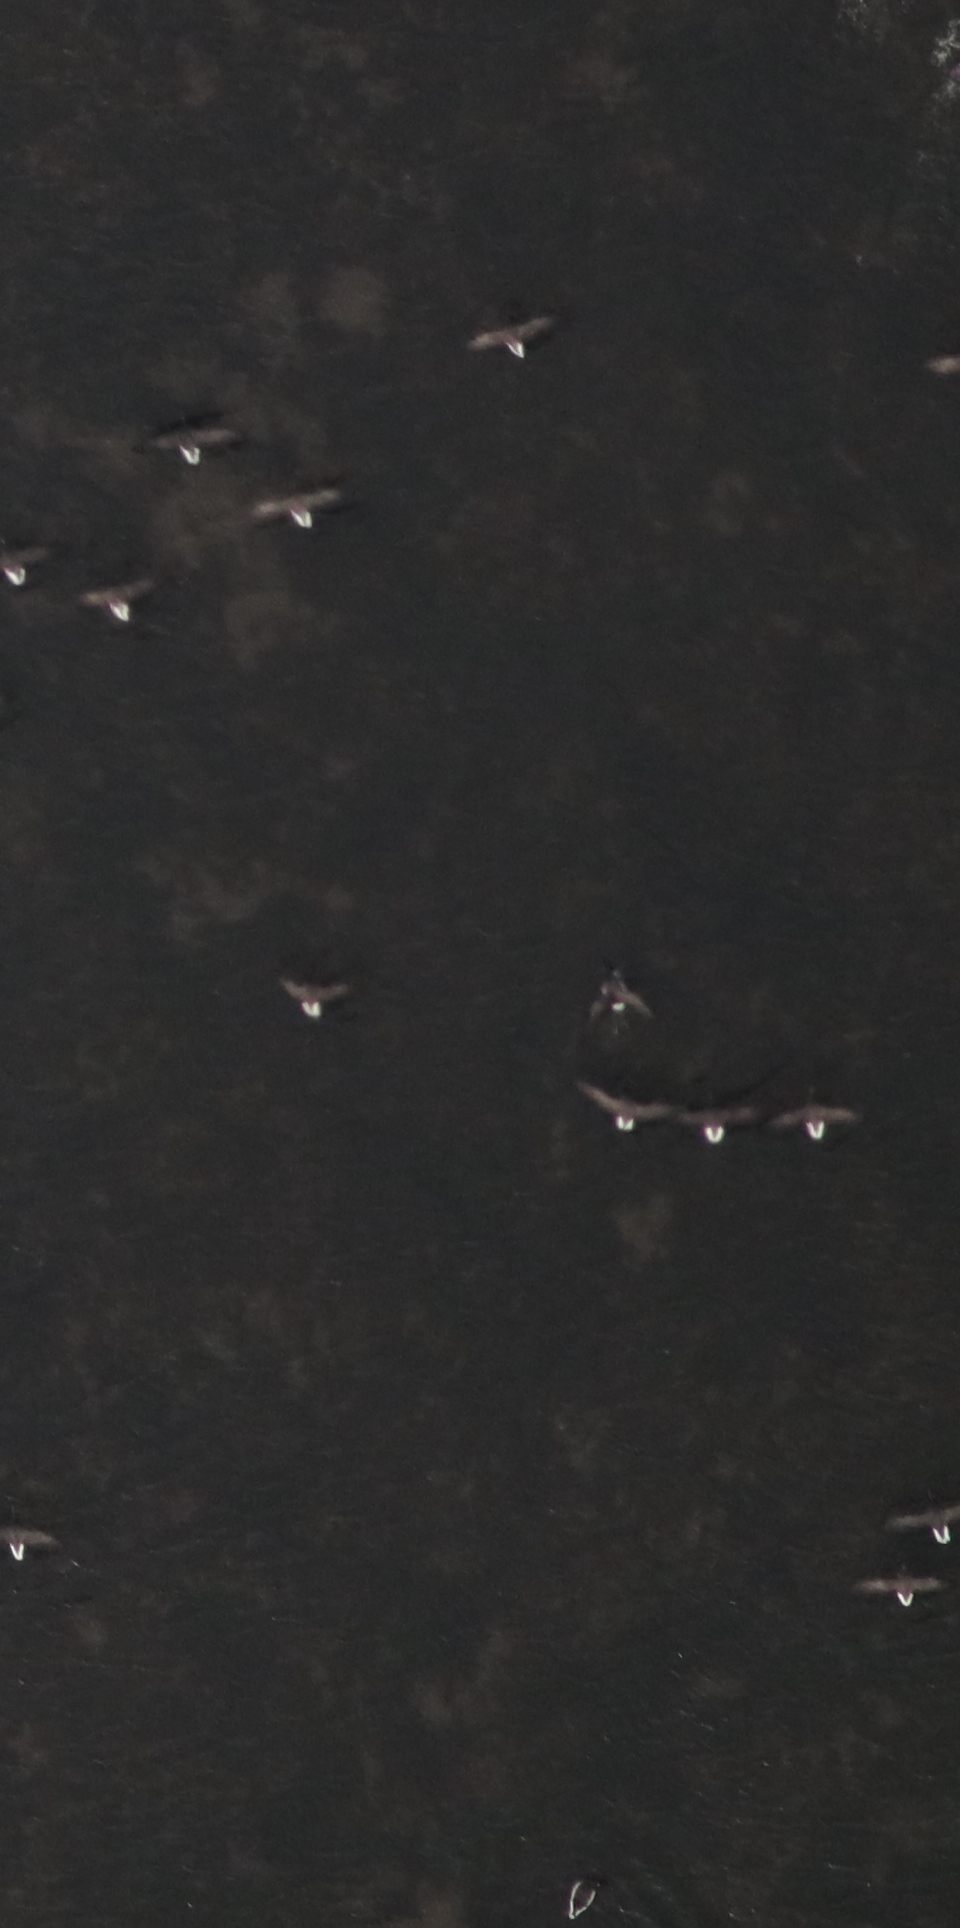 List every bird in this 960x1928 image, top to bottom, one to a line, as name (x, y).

brant (503, 337)
brant (185, 443)
brant (301, 503)
brant (11, 562)
brant (115, 603)
brant (620, 994)
brant (312, 998)
brant (626, 1112)
brant (819, 1119)
brant (715, 1123)
brant (940, 1519)
brant (16, 1540)
brant (904, 1585)
brant (583, 1900)